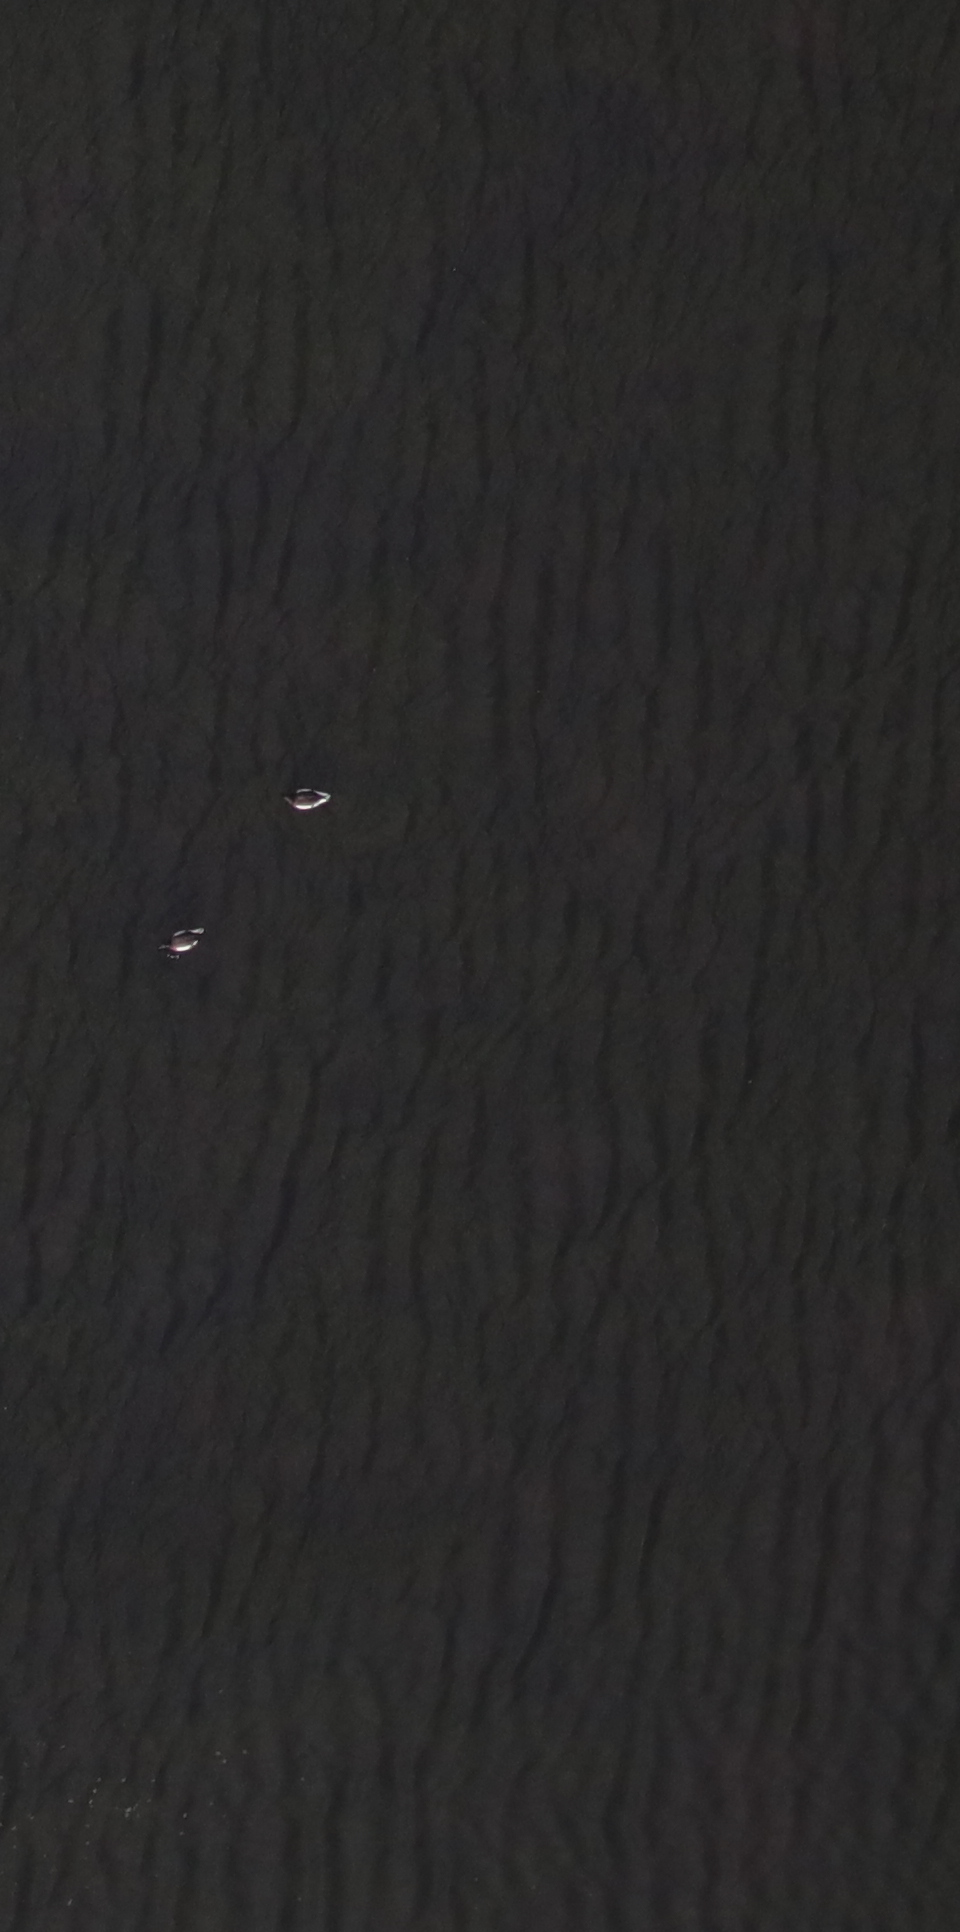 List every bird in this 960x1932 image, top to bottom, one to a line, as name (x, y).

brant (306, 799)
brant (181, 942)